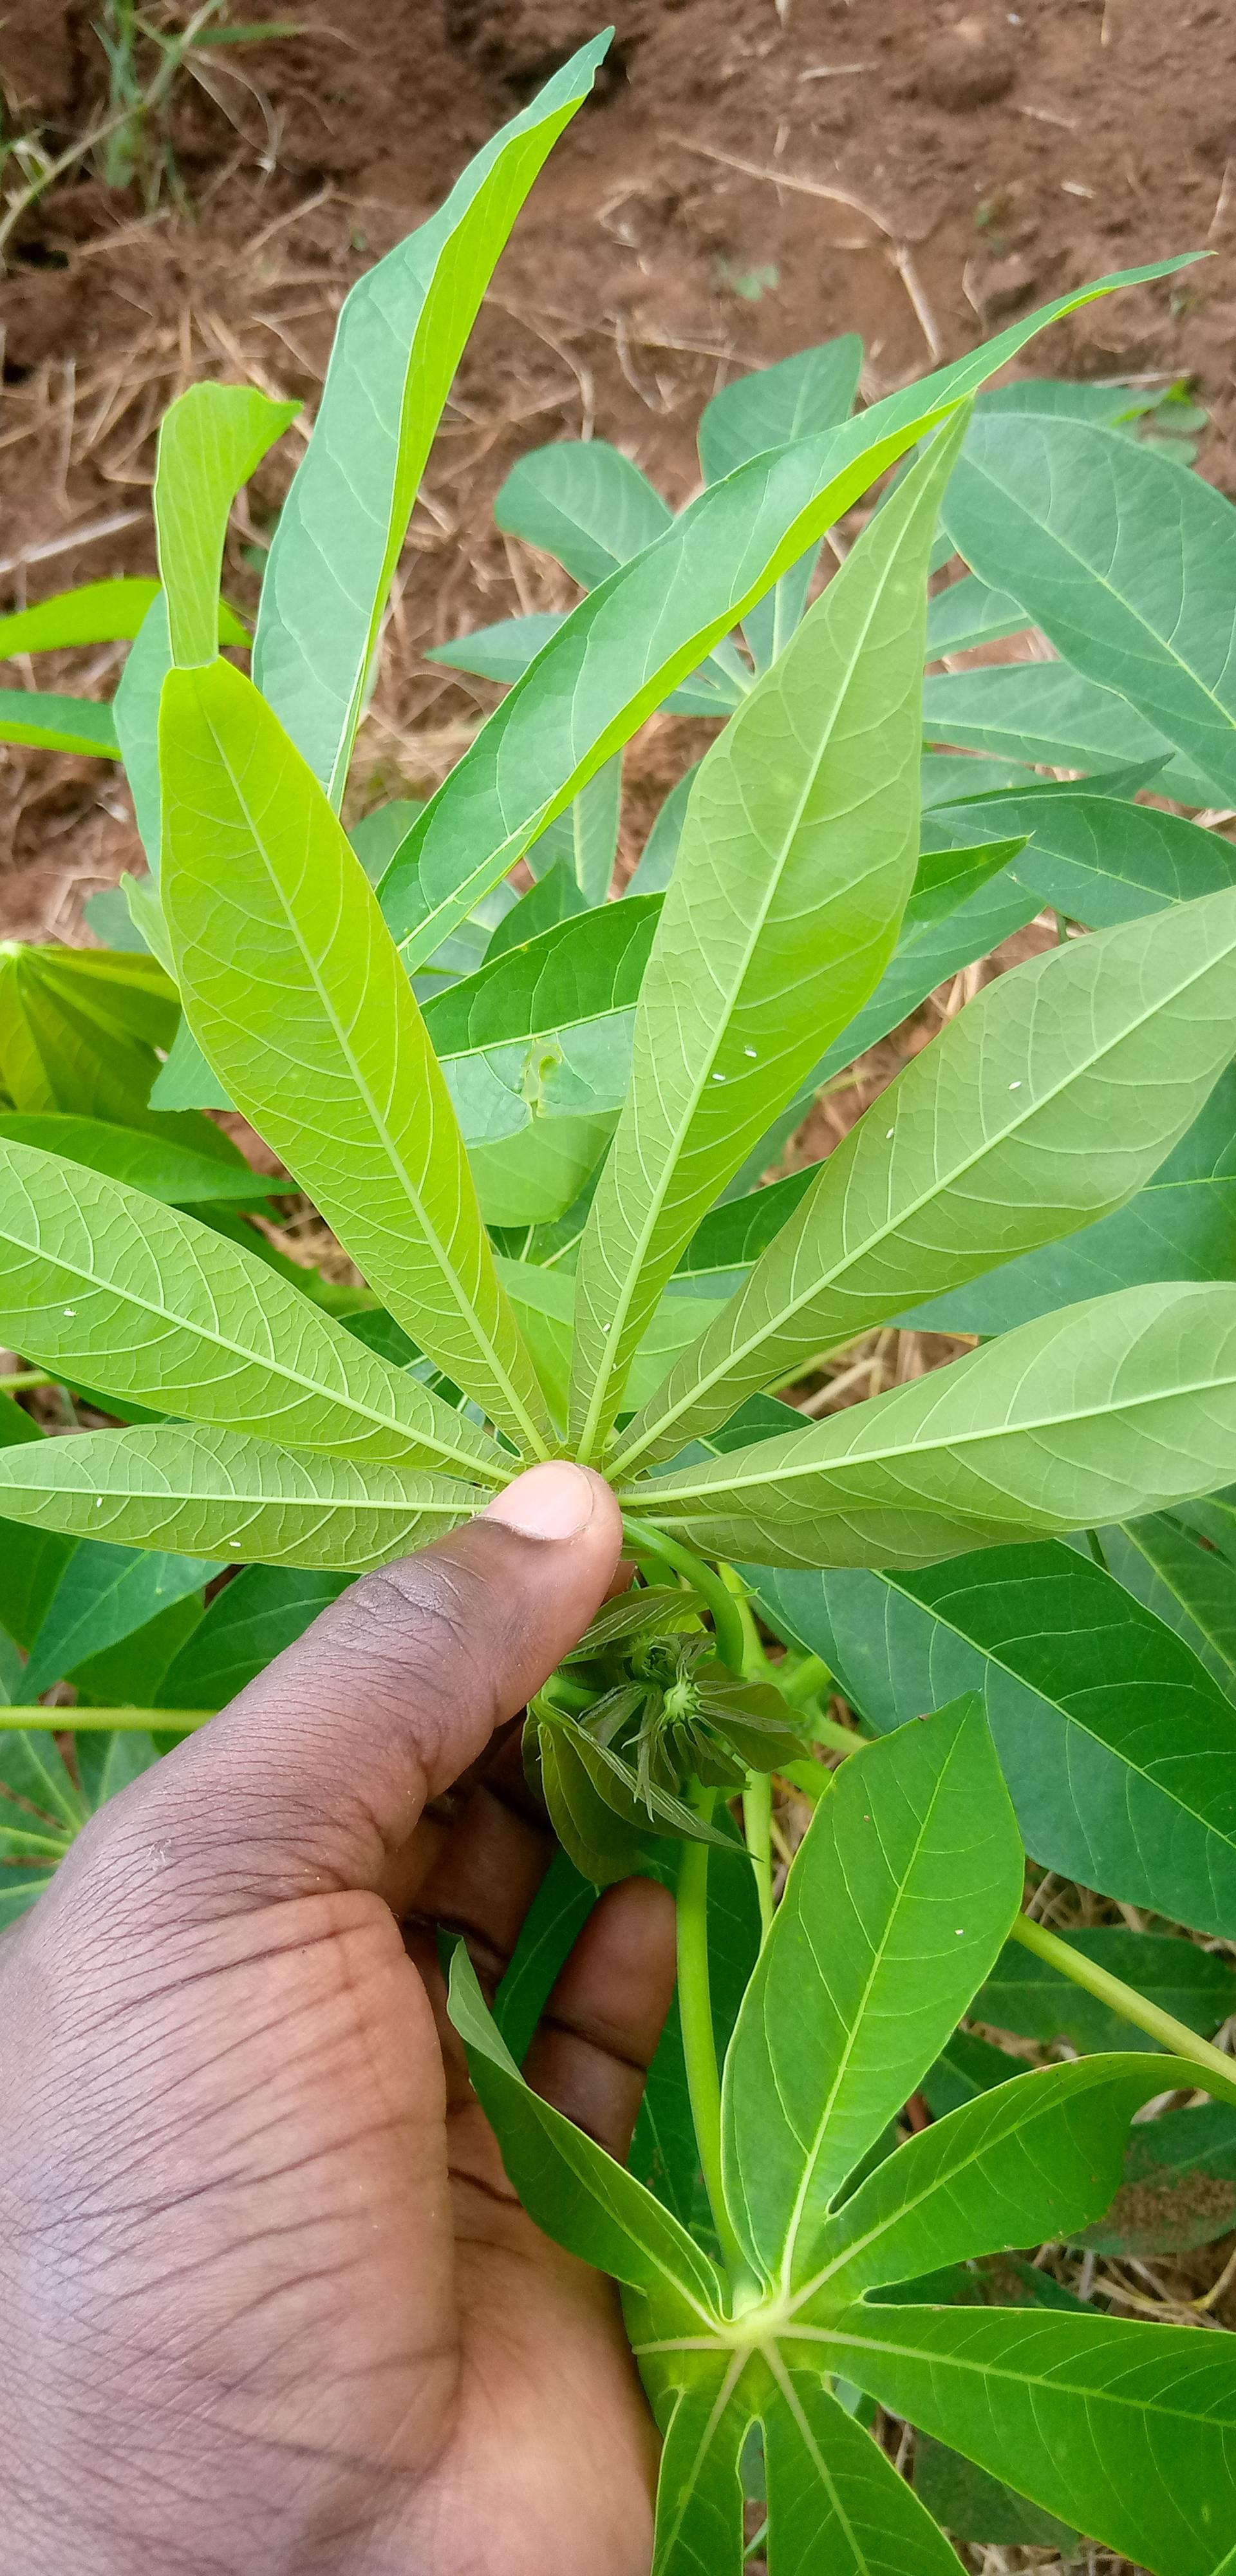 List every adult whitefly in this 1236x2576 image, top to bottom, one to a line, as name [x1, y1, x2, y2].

whitefly [743, 1048, 758, 1059]
whitefly [710, 1072, 726, 1083]
whitefly [1006, 1079, 1022, 1092]
whitefly [884, 1126, 895, 1141]
whitefly [62, 1309, 79, 1318]
whitefly [601, 1321, 611, 1334]
whitefly [610, 1361, 617, 1372]
whitefly [95, 1495, 104, 1510]
whitefly [227, 1539, 243, 1549]